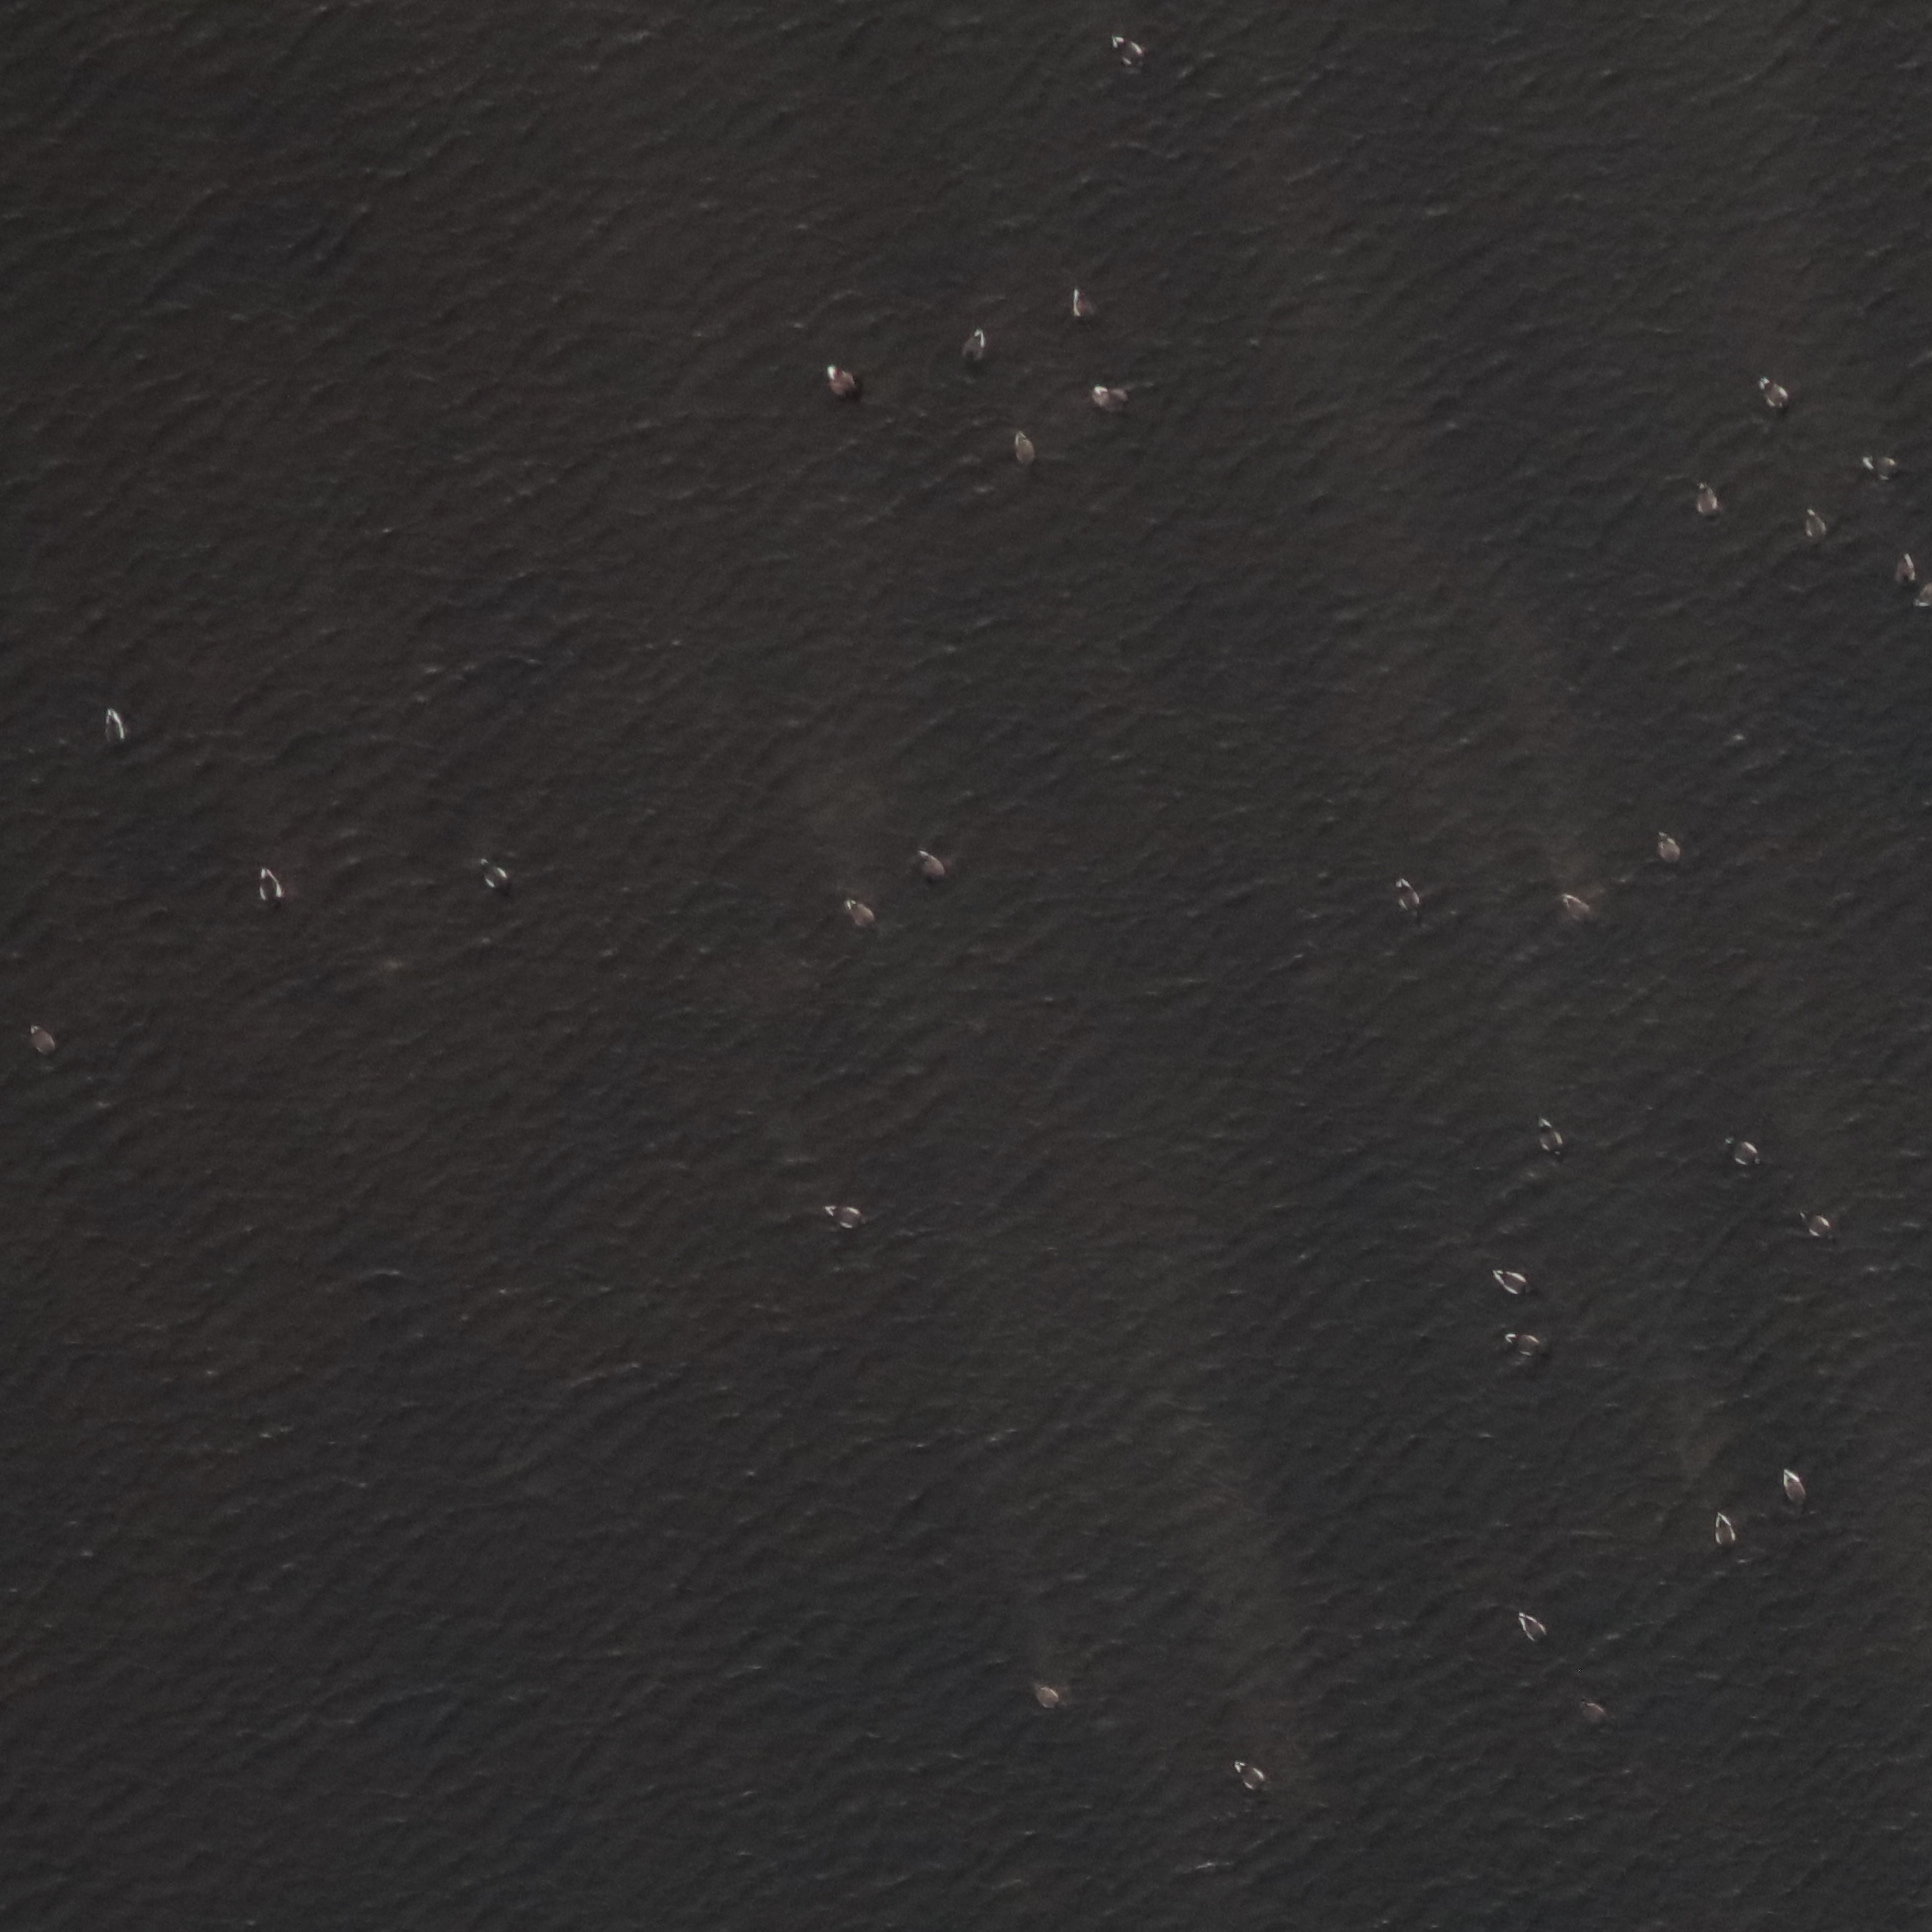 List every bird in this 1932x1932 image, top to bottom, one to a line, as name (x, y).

brant (1129, 52)
brant (1082, 306)
brant (976, 347)
brant (843, 381)
brant (1775, 396)
brant (1111, 399)
brant (1023, 450)
brant (1882, 469)
brant (1706, 501)
brant (1814, 528)
brant (1906, 572)
brant (1929, 592)
brant (115, 727)
brant (1669, 851)
brant (935, 866)
brant (496, 878)
brant (271, 889)
brant (1407, 898)
brant (1578, 909)
brant (862, 915)
brant (42, 1040)
brant (1549, 1140)
brant (1744, 1155)
brant (846, 1216)
brant (1815, 1225)
brant (1512, 1282)
brant (1525, 1347)
brant (1793, 1490)
brant (1724, 1533)
brant (1533, 1626)
brant (1048, 1696)
brant (1594, 1715)
brant (1250, 1777)